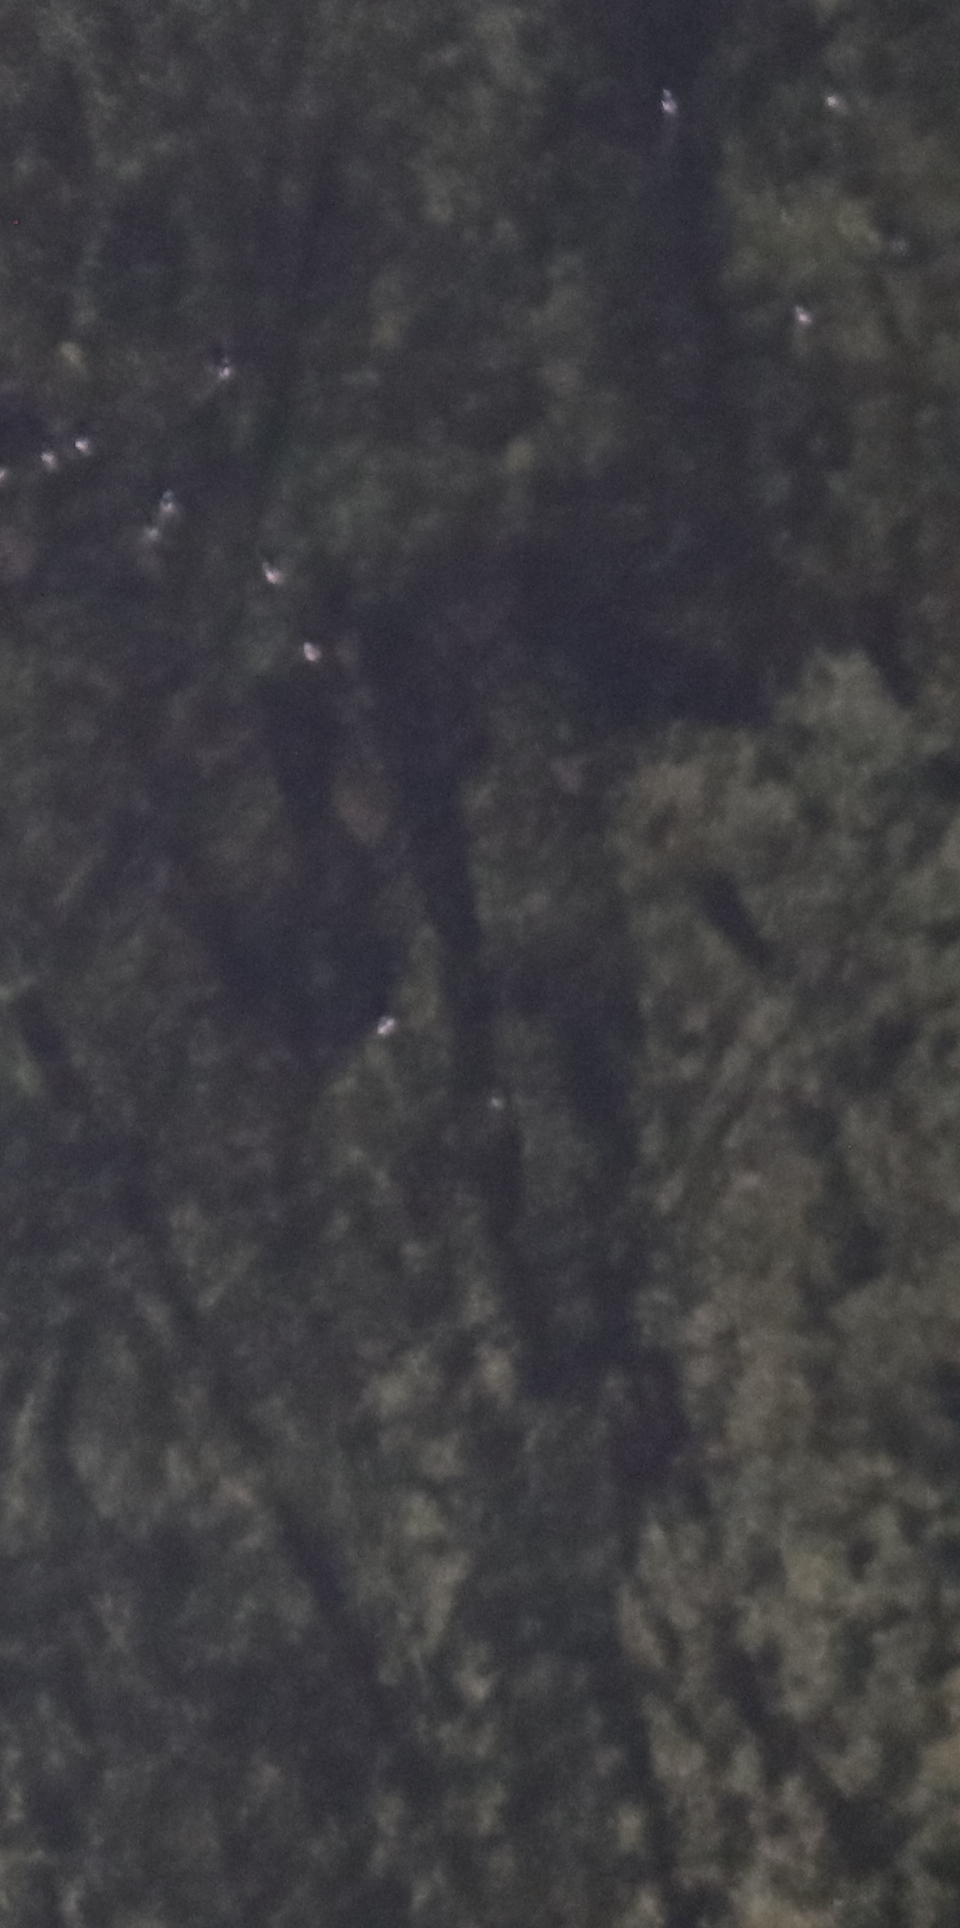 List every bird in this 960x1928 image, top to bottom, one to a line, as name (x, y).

brant (673, 101)
brant (831, 101)
brant (803, 313)
brant (227, 366)
brant (92, 445)
brant (54, 456)
brant (175, 492)
brant (273, 572)
brant (315, 658)
brant (389, 1029)